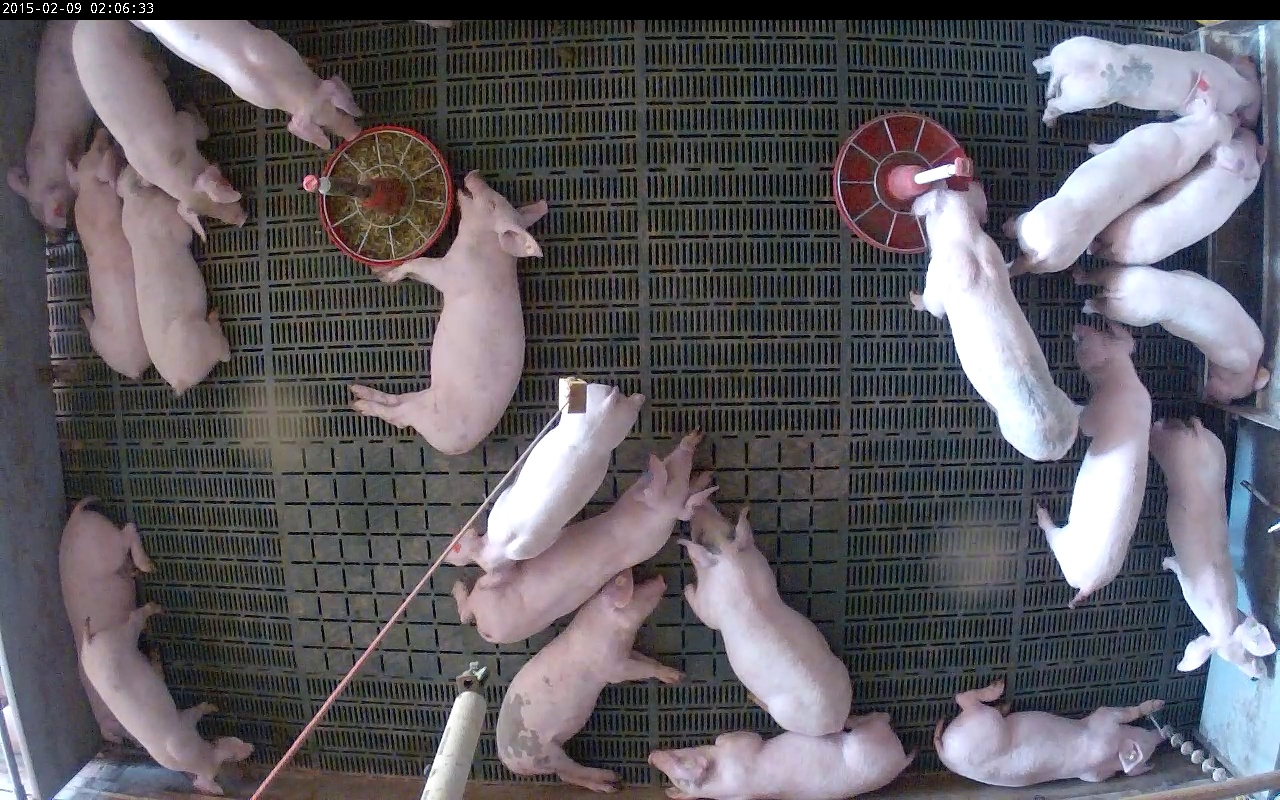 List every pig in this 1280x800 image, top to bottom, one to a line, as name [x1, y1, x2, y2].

pig [9, 19, 95, 241]
pig [72, 19, 248, 242]
pig [128, 20, 361, 153]
pig [1034, 35, 1260, 133]
pig [1004, 69, 1246, 278]
pig [1092, 123, 1269, 265]
pig [63, 126, 148, 381]
pig [109, 160, 232, 400]
pig [348, 168, 552, 456]
pig [911, 178, 1077, 465]
pig [1076, 262, 1267, 407]
pig [1036, 322, 1151, 616]
pig [440, 382, 647, 589]
pig [1148, 418, 1274, 681]
pig [449, 427, 718, 642]
pig [60, 497, 153, 748]
pig [682, 498, 853, 738]
pig [496, 569, 684, 794]
pig [78, 604, 257, 797]
pig [934, 685, 1166, 787]
pig [648, 711, 915, 799]